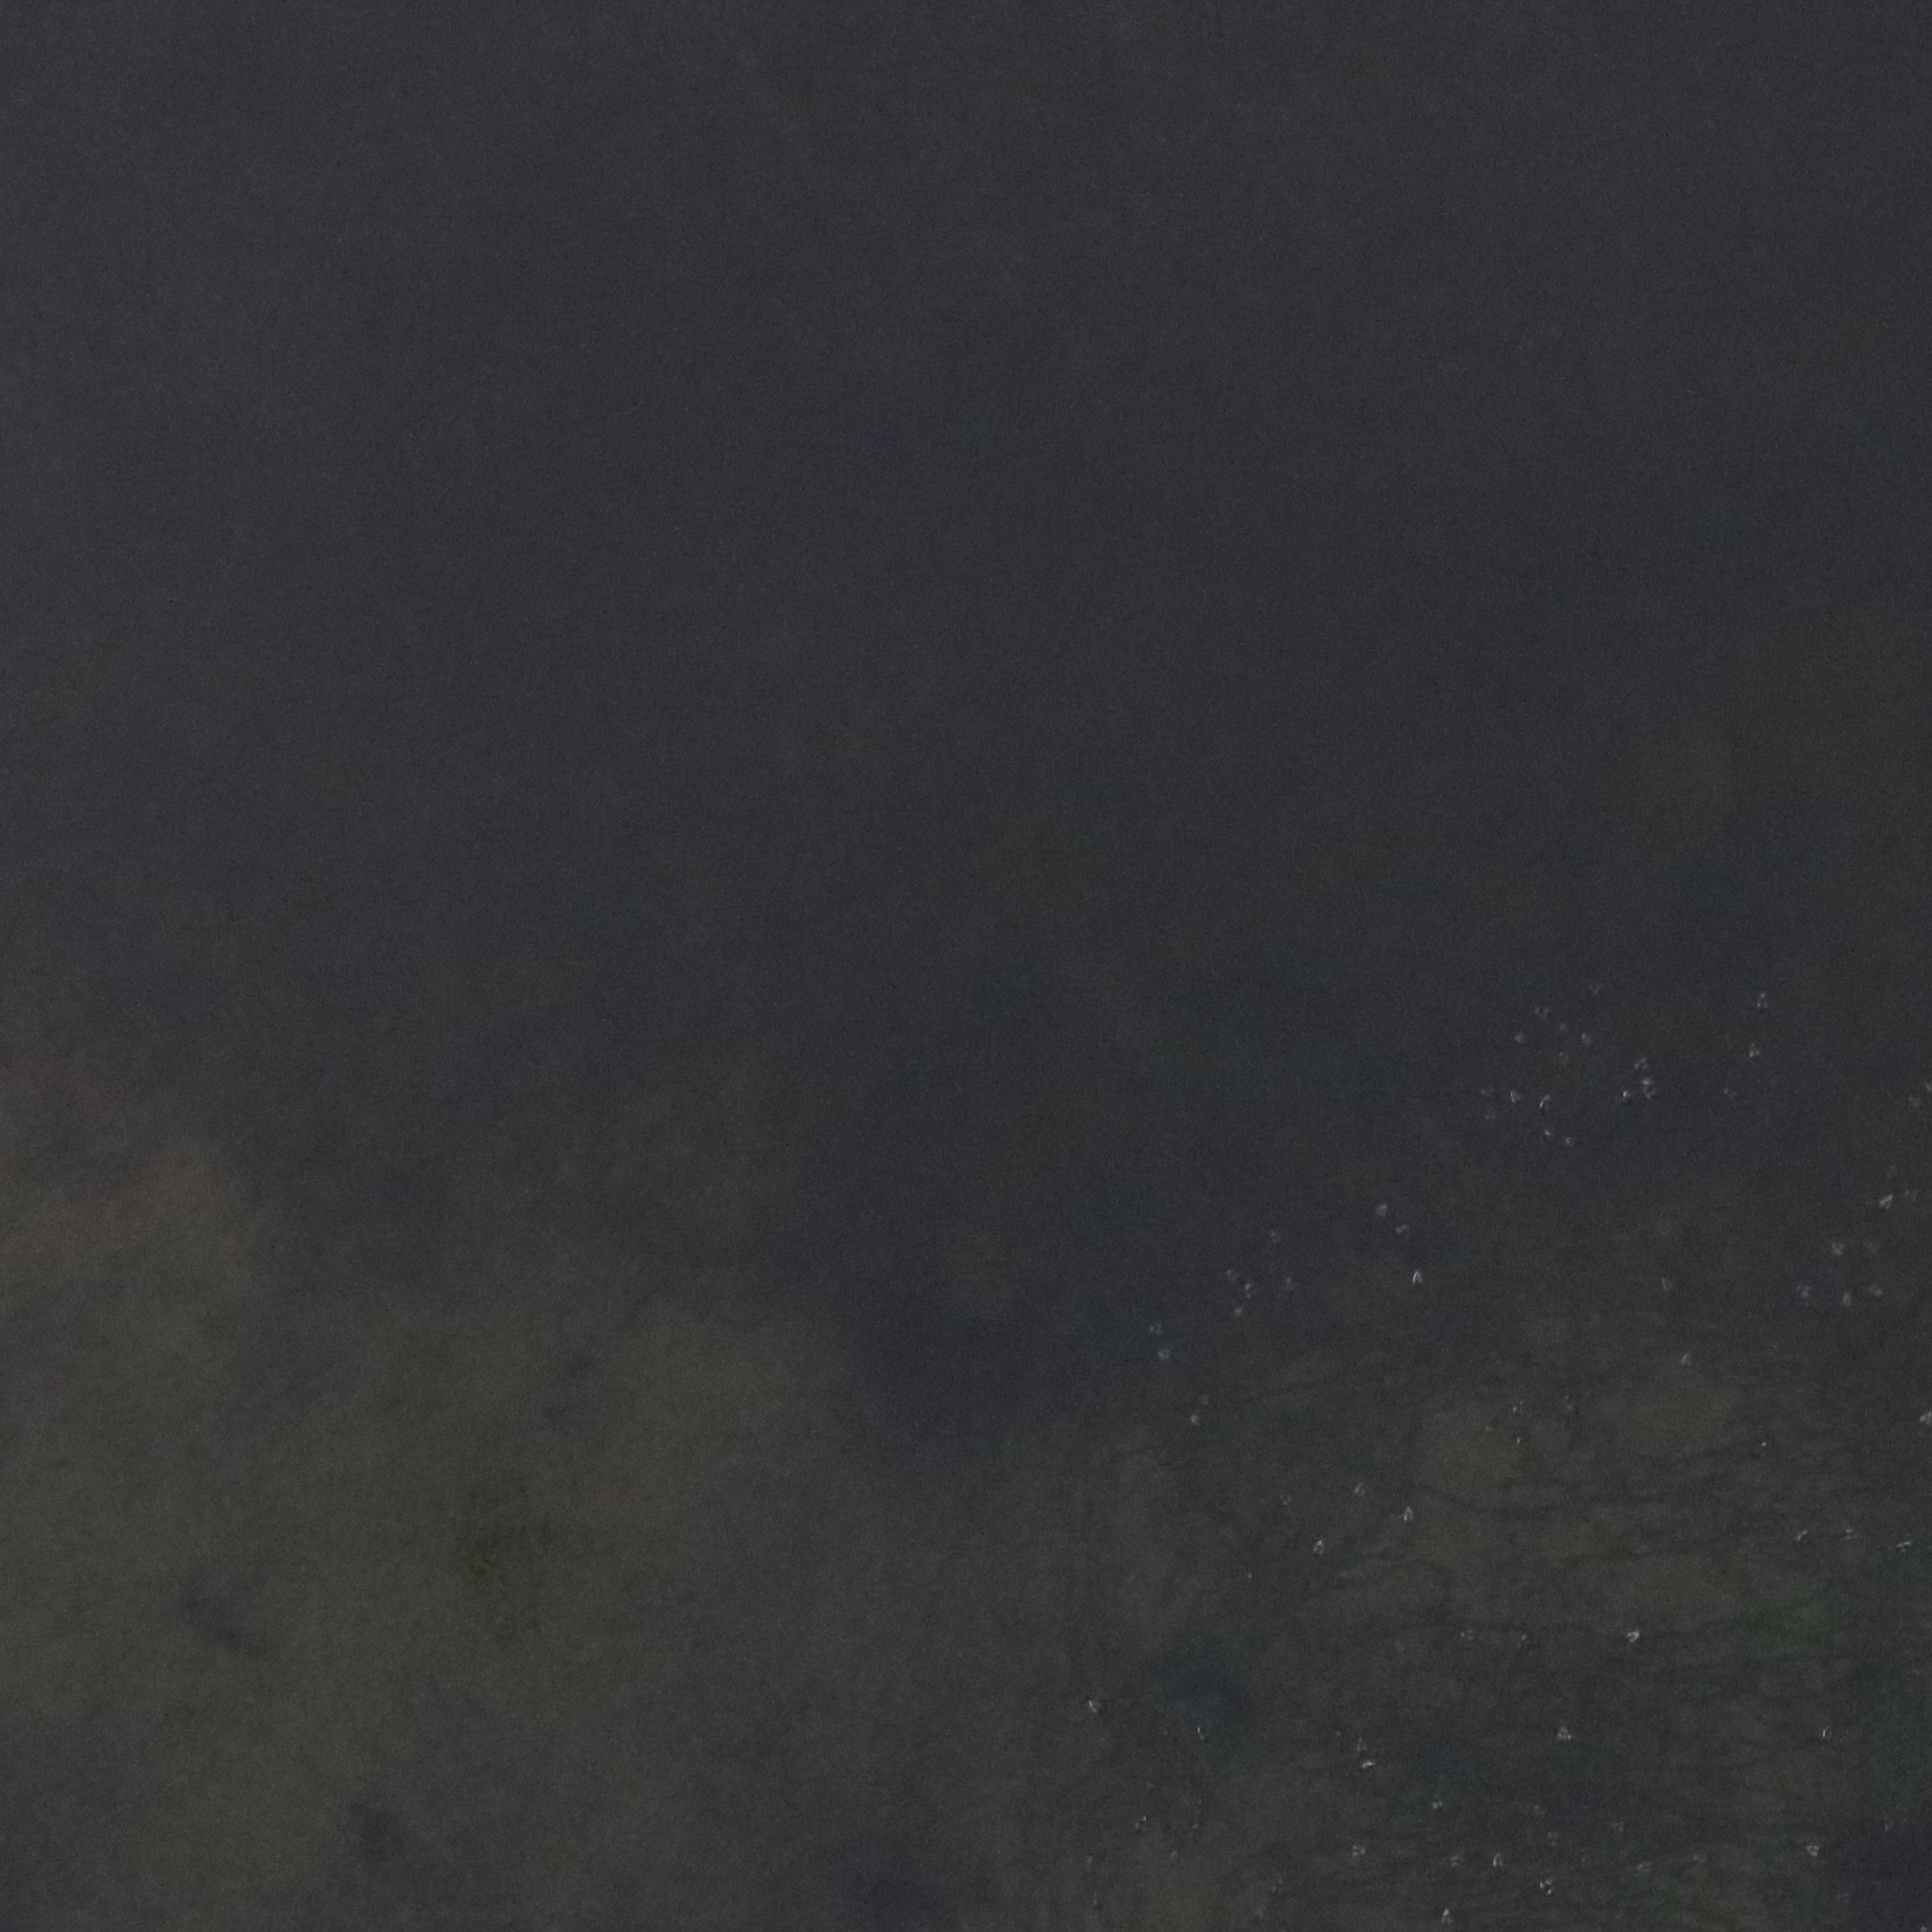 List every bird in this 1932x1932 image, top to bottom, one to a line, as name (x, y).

brant (1605, 995)
brant (1764, 1004)
brant (1542, 1014)
brant (1566, 1028)
brant (1517, 1035)
brant (1733, 1040)
brant (1595, 1041)
brant (1762, 1052)
brant (1568, 1058)
brant (1647, 1062)
brant (1923, 1078)
brant (1651, 1086)
brant (1490, 1088)
brant (1735, 1091)
brant (1516, 1092)
brant (1546, 1100)
brant (1915, 1104)
brant (1628, 1105)
brant (1650, 1105)
brant (1495, 1112)
brant (1549, 1134)
brant (1588, 1138)
brant (1894, 1170)
brant (1910, 1193)
brant (1885, 1198)
brant (1384, 1204)
brant (1403, 1228)
brant (1275, 1232)
brant (1839, 1253)
brant (1869, 1254)
brant (1227, 1269)
brant (1414, 1279)
brant (1807, 1284)
brant (1668, 1287)
brant (1883, 1287)
brant (1251, 1289)
brant (1299, 1290)
brant (1852, 1302)
brant (1233, 1319)
brant (1156, 1333)
brant (1165, 1355)
brant (1680, 1365)
brant (1207, 1393)
brant (1576, 1403)
brant (1533, 1404)
brant (1194, 1420)
brant (1930, 1420)
brant (1499, 1429)
brant (1530, 1443)
brant (1761, 1448)
brant (1362, 1489)
brant (1286, 1495)
brant (1406, 1516)
brant (1853, 1529)
brant (1800, 1540)
brant (1904, 1547)
brant (1316, 1555)
brant (1460, 1634)
brant (1634, 1638)
brant (1530, 1639)
brant (1098, 1709)
brant (1568, 1729)
brant (1827, 1729)
brant (1217, 1730)
brant (1180, 1736)
brant (1339, 1736)
brant (1360, 1752)
brant (1377, 1766)
brant (1153, 1784)
brant (1443, 1803)
brant (1543, 1805)
brant (1889, 1824)
brant (1197, 1826)
brant (1623, 1826)
brant (1141, 1829)
brant (1558, 1841)
brant (1364, 1846)
brant (1174, 1852)
brant (1810, 1853)
brant (1706, 1857)
brant (1456, 1859)
brant (1090, 1862)
brant (1503, 1863)
brant (1646, 1865)
brant (1551, 1886)
brant (1103, 1901)
brant (1449, 1918)